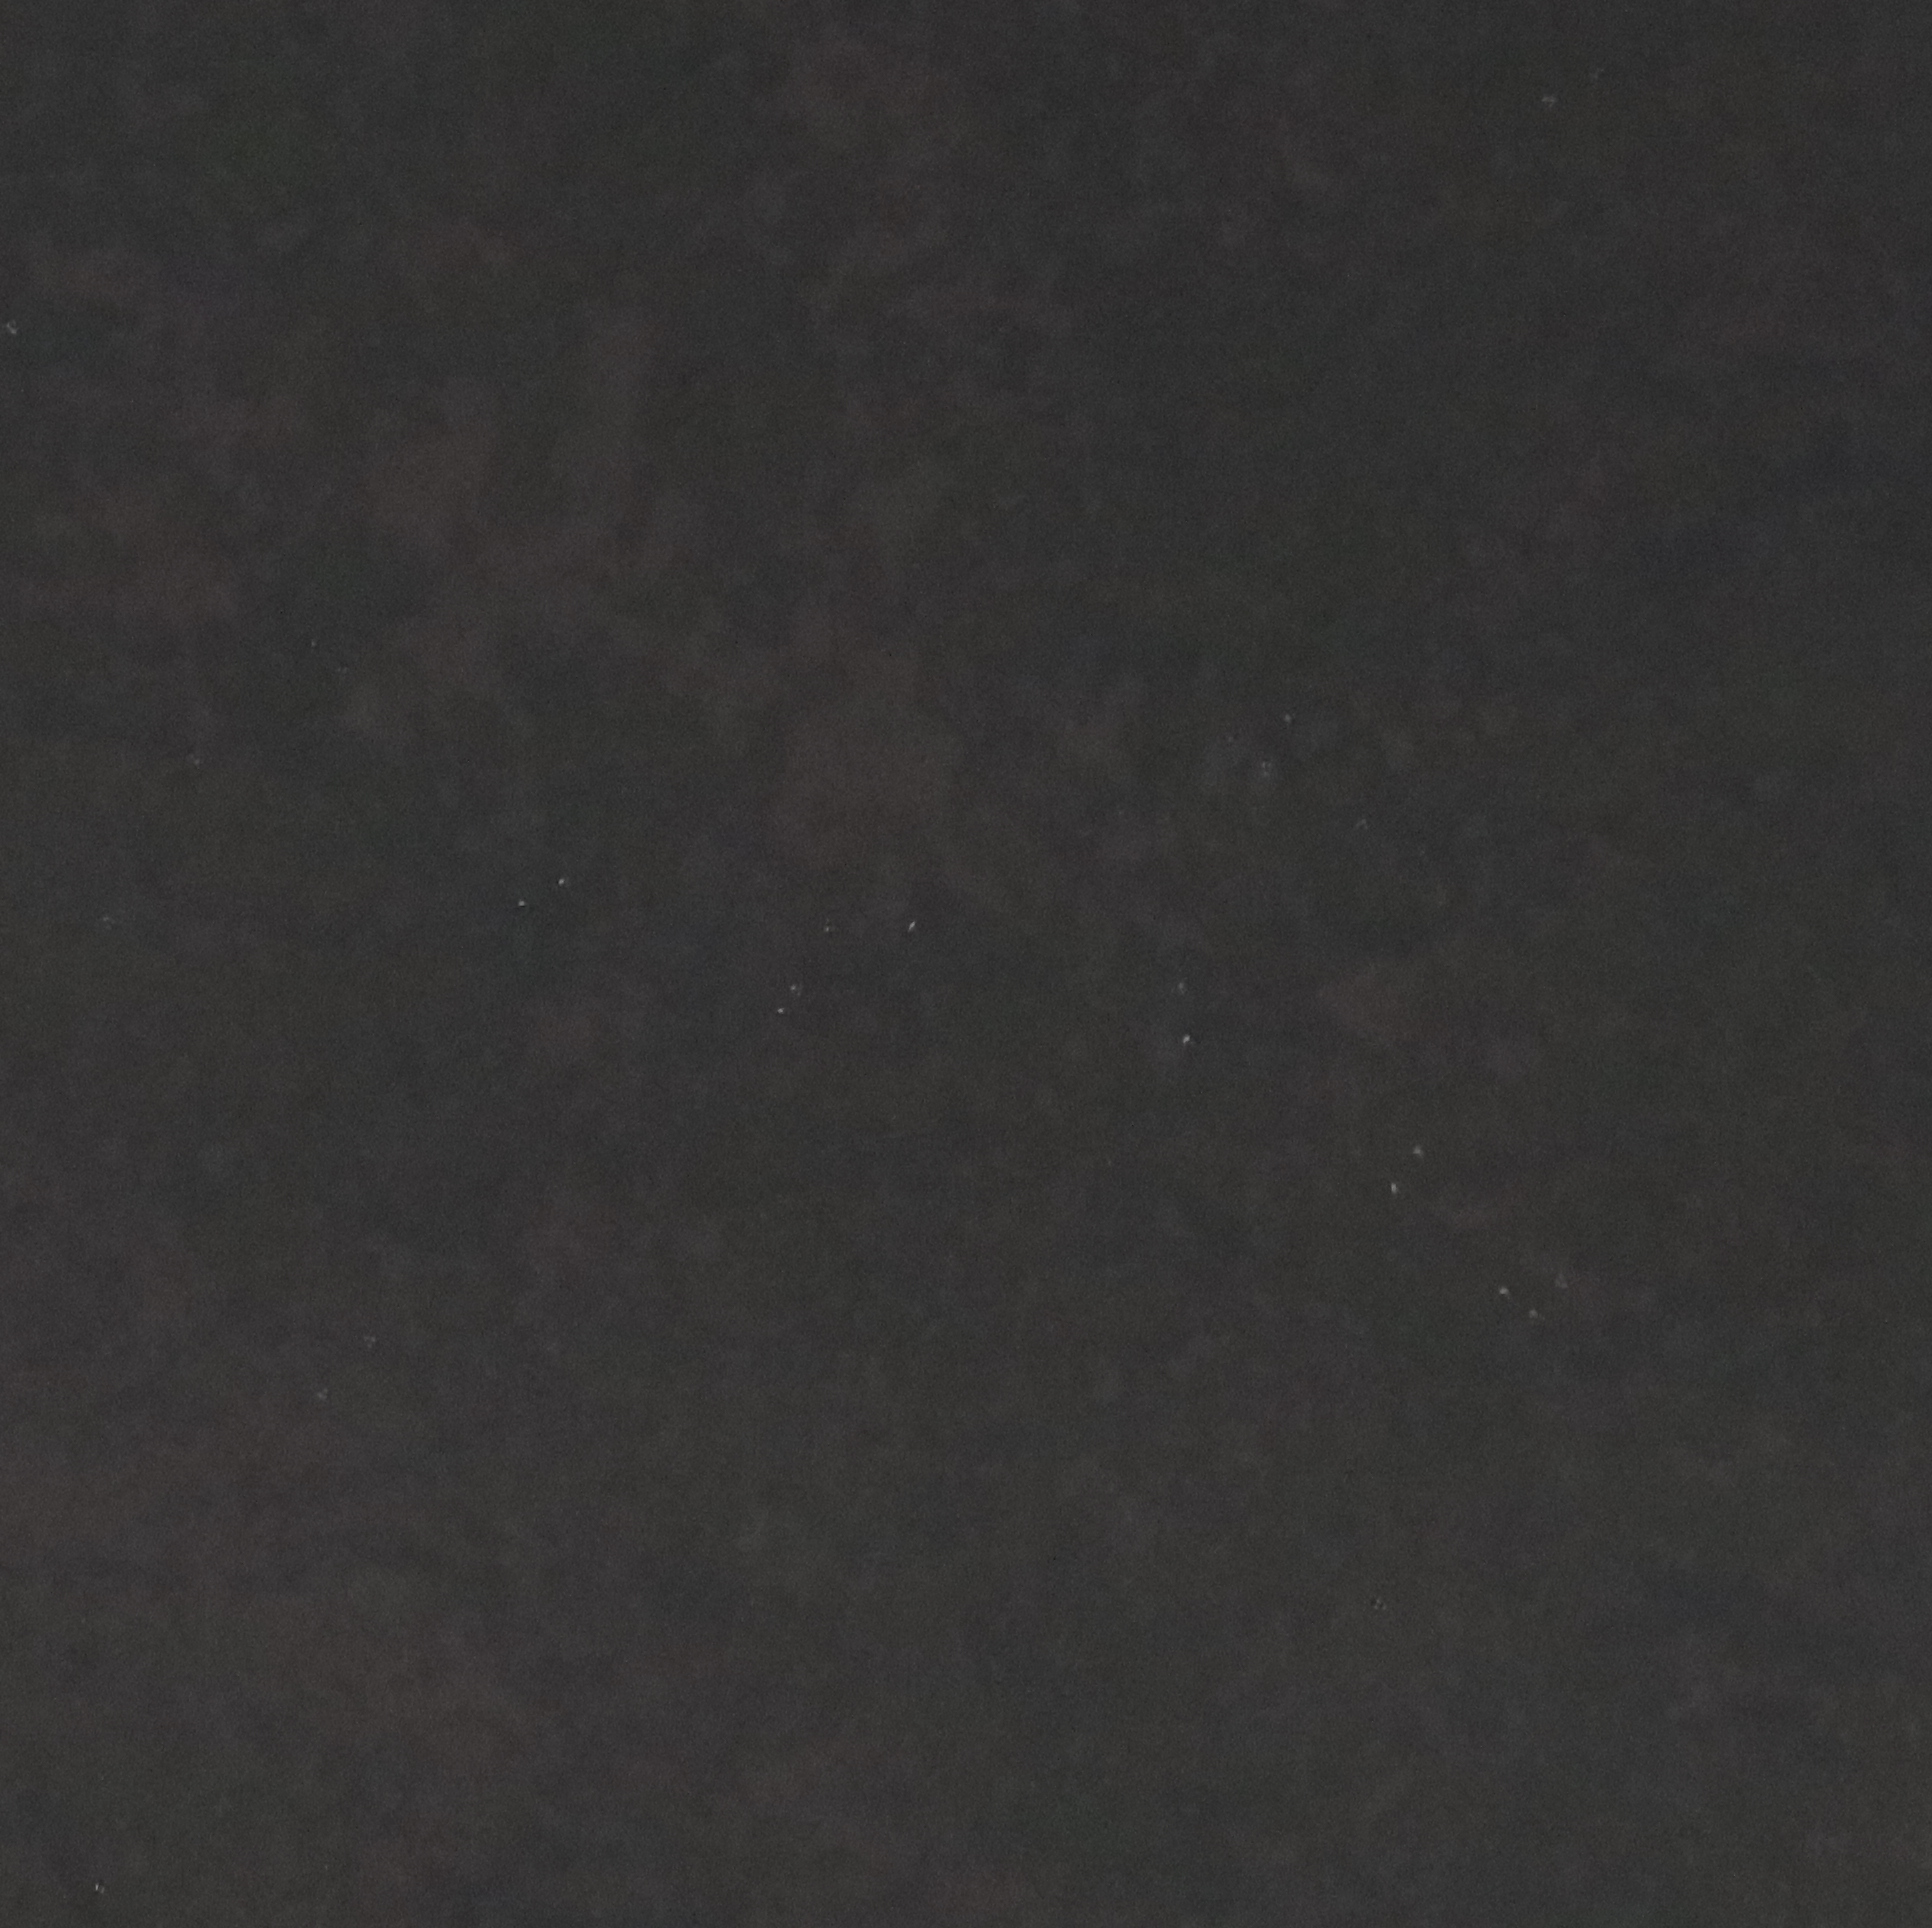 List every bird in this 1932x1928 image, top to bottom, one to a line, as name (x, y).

brant (1609, 74)
brant (1550, 106)
brant (15, 330)
brant (312, 641)
brant (343, 670)
brant (1299, 706)
brant (1225, 736)
brant (1263, 749)
brant (191, 764)
brant (1365, 825)
brant (564, 879)
brant (518, 900)
brant (107, 924)
brant (826, 928)
brant (914, 931)
brant (803, 985)
brant (1183, 988)
brant (775, 1018)
brant (1186, 1039)
brant (1411, 1157)
brant (1391, 1199)
brant (1549, 1276)
brant (1502, 1295)
brant (1543, 1322)
brant (377, 1335)
brant (319, 1408)
brant (1378, 1605)
brant (103, 1882)